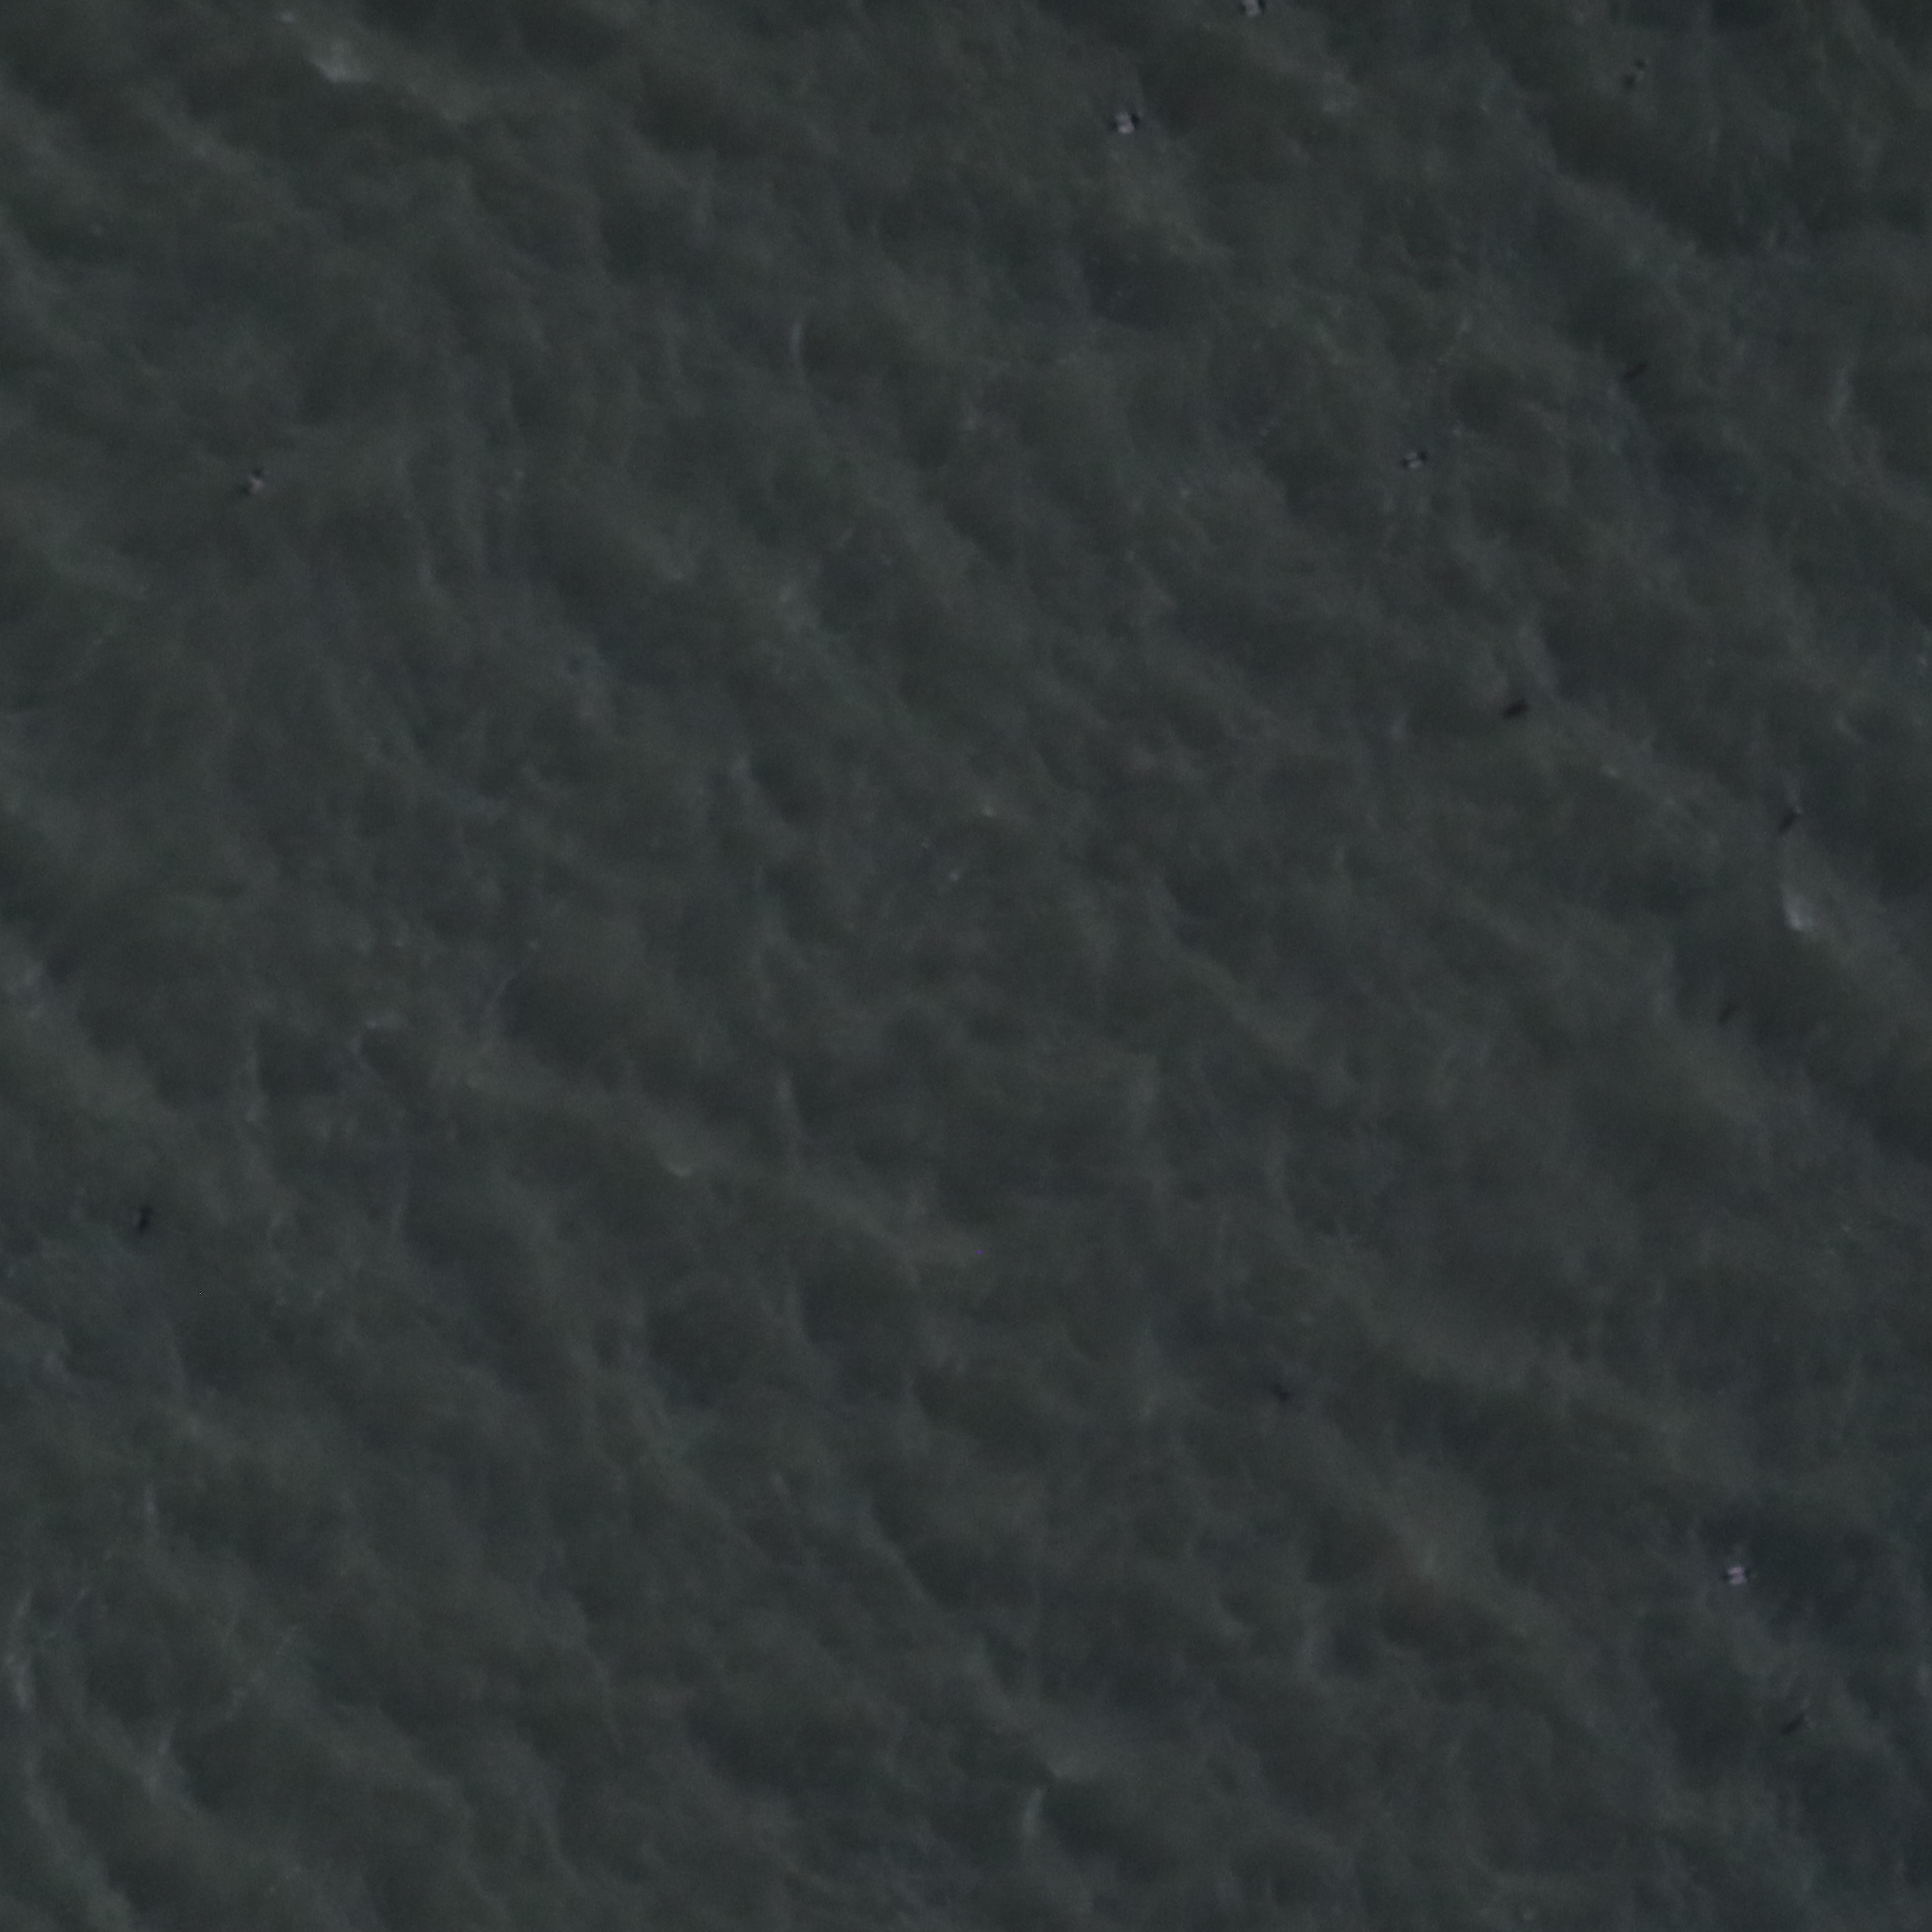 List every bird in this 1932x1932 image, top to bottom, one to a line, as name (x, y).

other bird (1251, 4)
other bird (1632, 73)
other bird (1119, 122)
other bird (1635, 369)
other bird (1414, 459)
other bird (249, 482)
other bird (1517, 708)
other bird (1790, 819)
other bird (1728, 1014)
other bird (142, 1219)
other bird (1278, 1392)
other bird (1738, 1576)
other bird (1796, 1723)